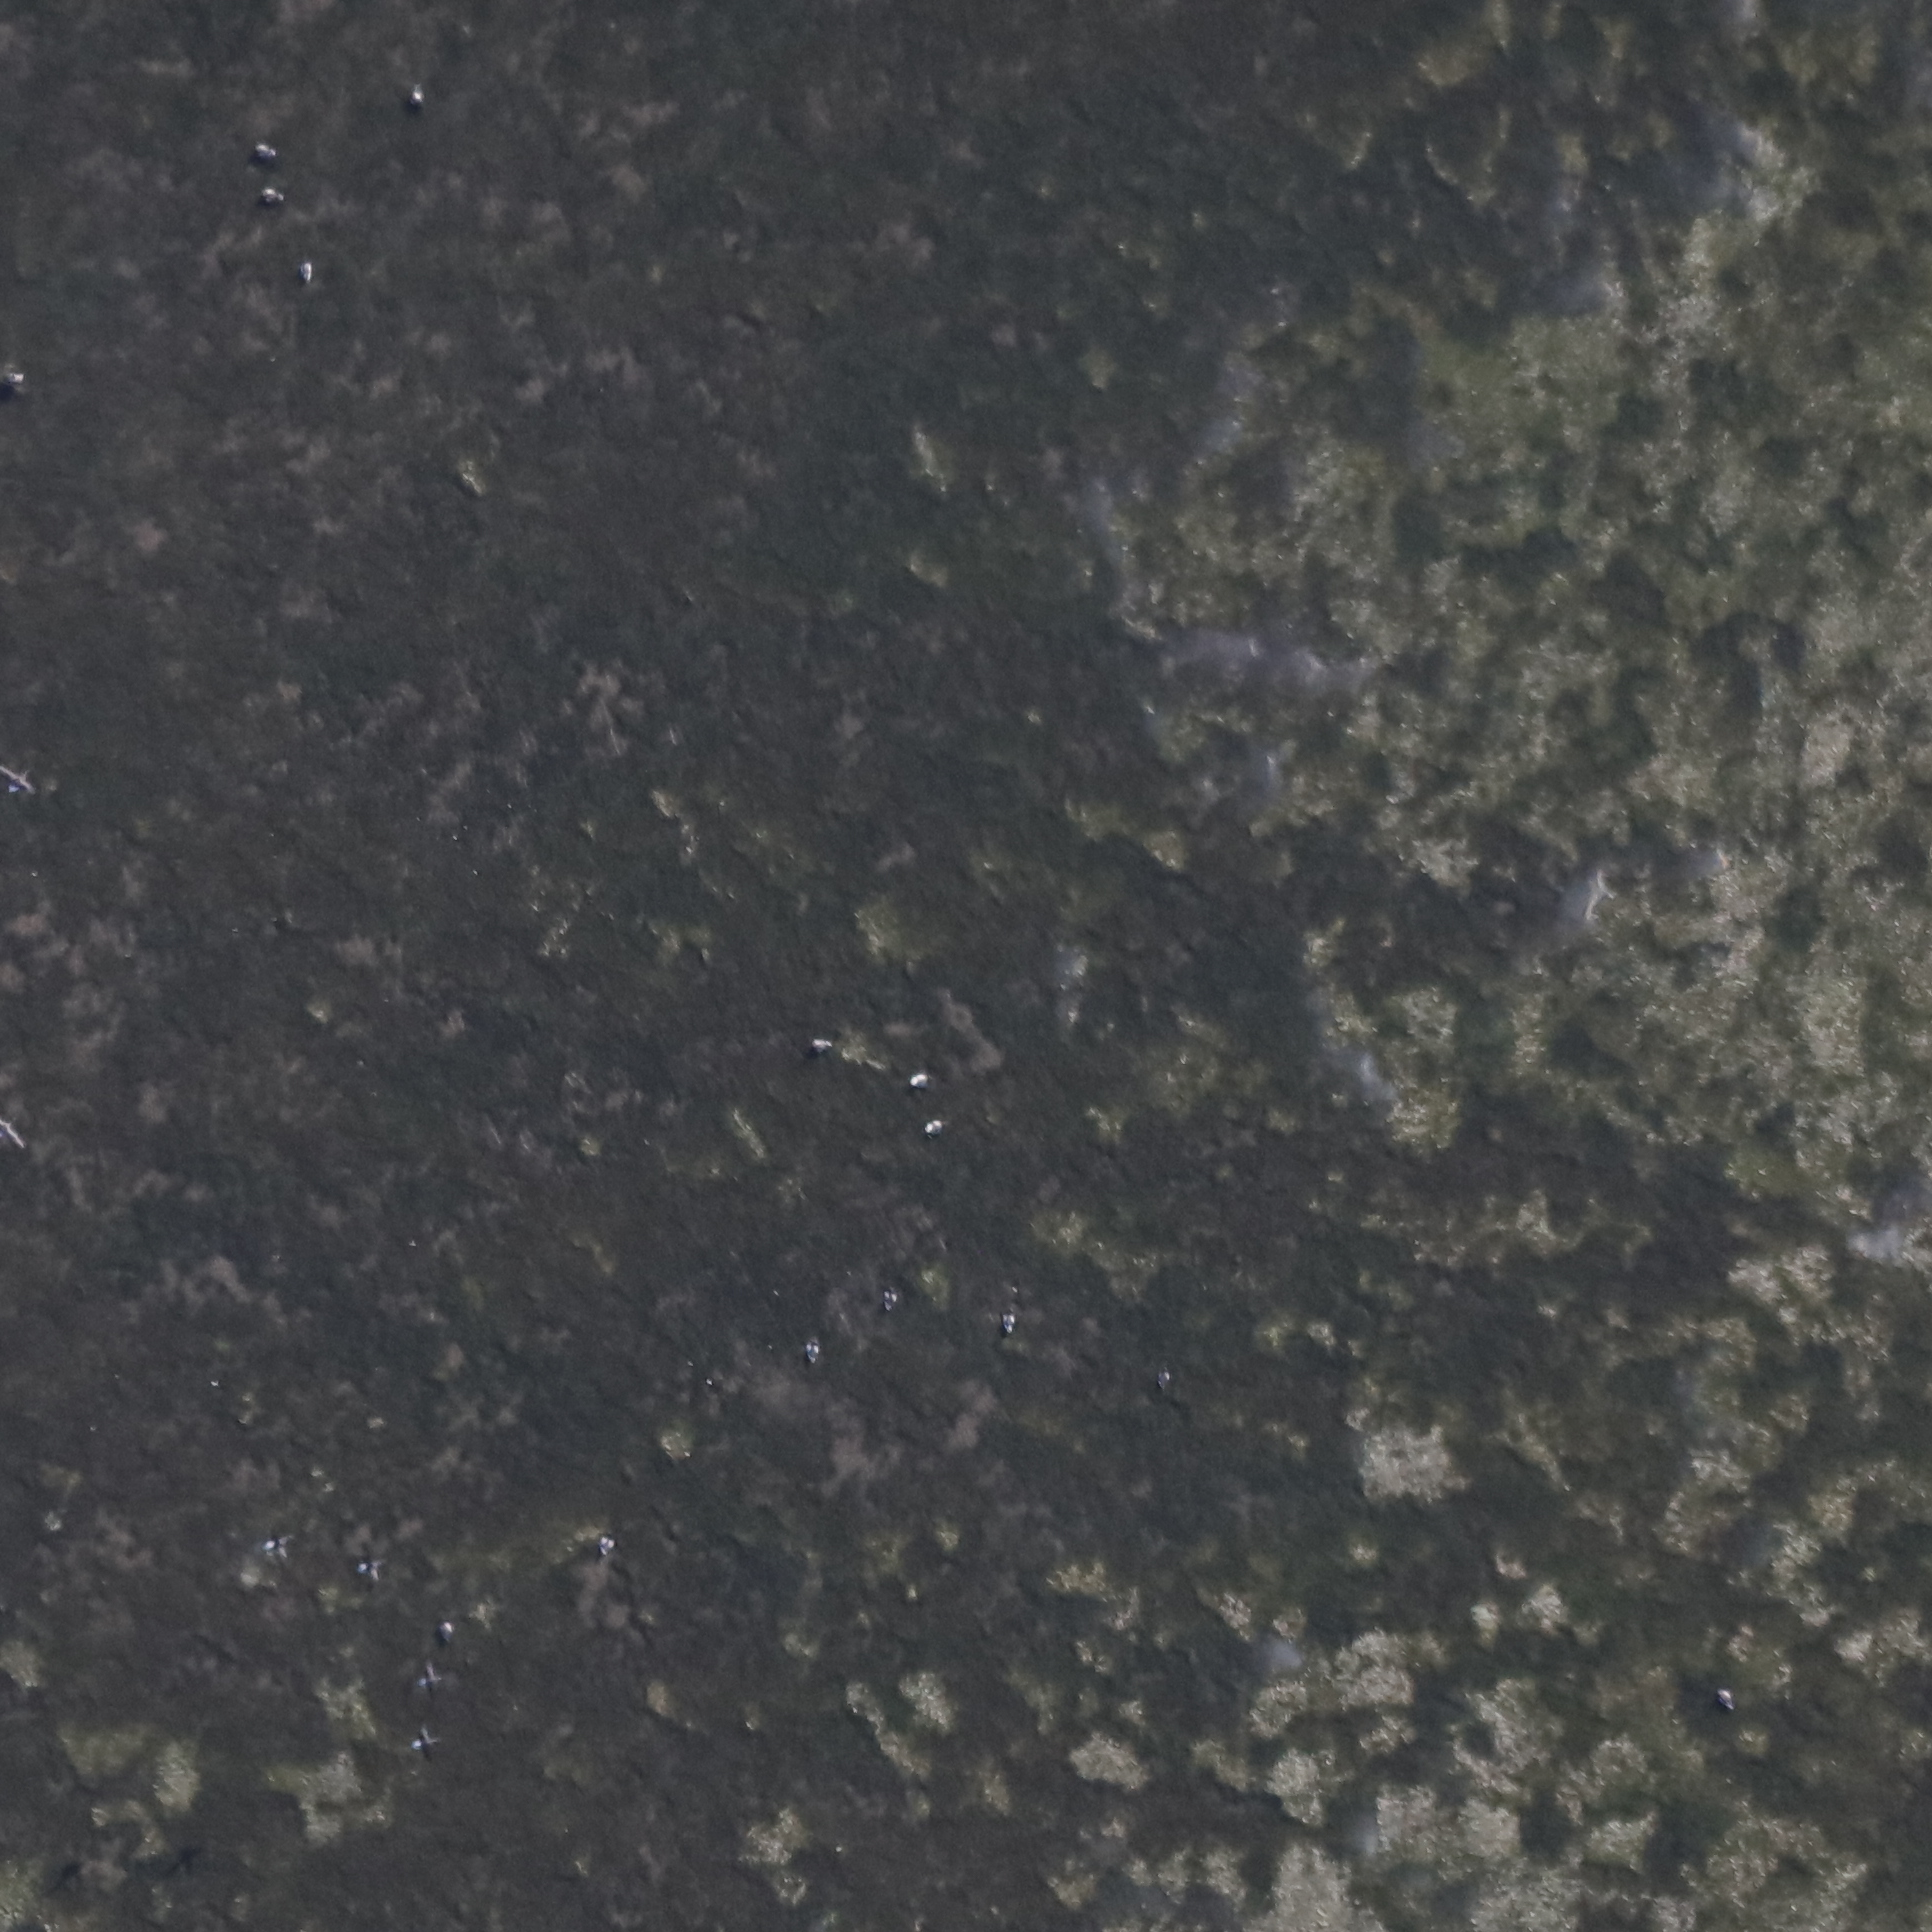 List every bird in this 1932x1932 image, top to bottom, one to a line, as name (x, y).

brant (417, 98)
brant (265, 151)
brant (268, 199)
brant (310, 274)
brant (16, 376)
brant (27, 784)
brant (823, 1049)
brant (921, 1086)
brant (10, 1130)
brant (929, 1132)
brant (888, 1295)
brant (1011, 1319)
brant (813, 1349)
brant (1169, 1378)
brant (609, 1537)
brant (280, 1546)
brant (374, 1565)
brant (449, 1623)
brant (429, 1677)
brant (1730, 1712)
brant (426, 1744)